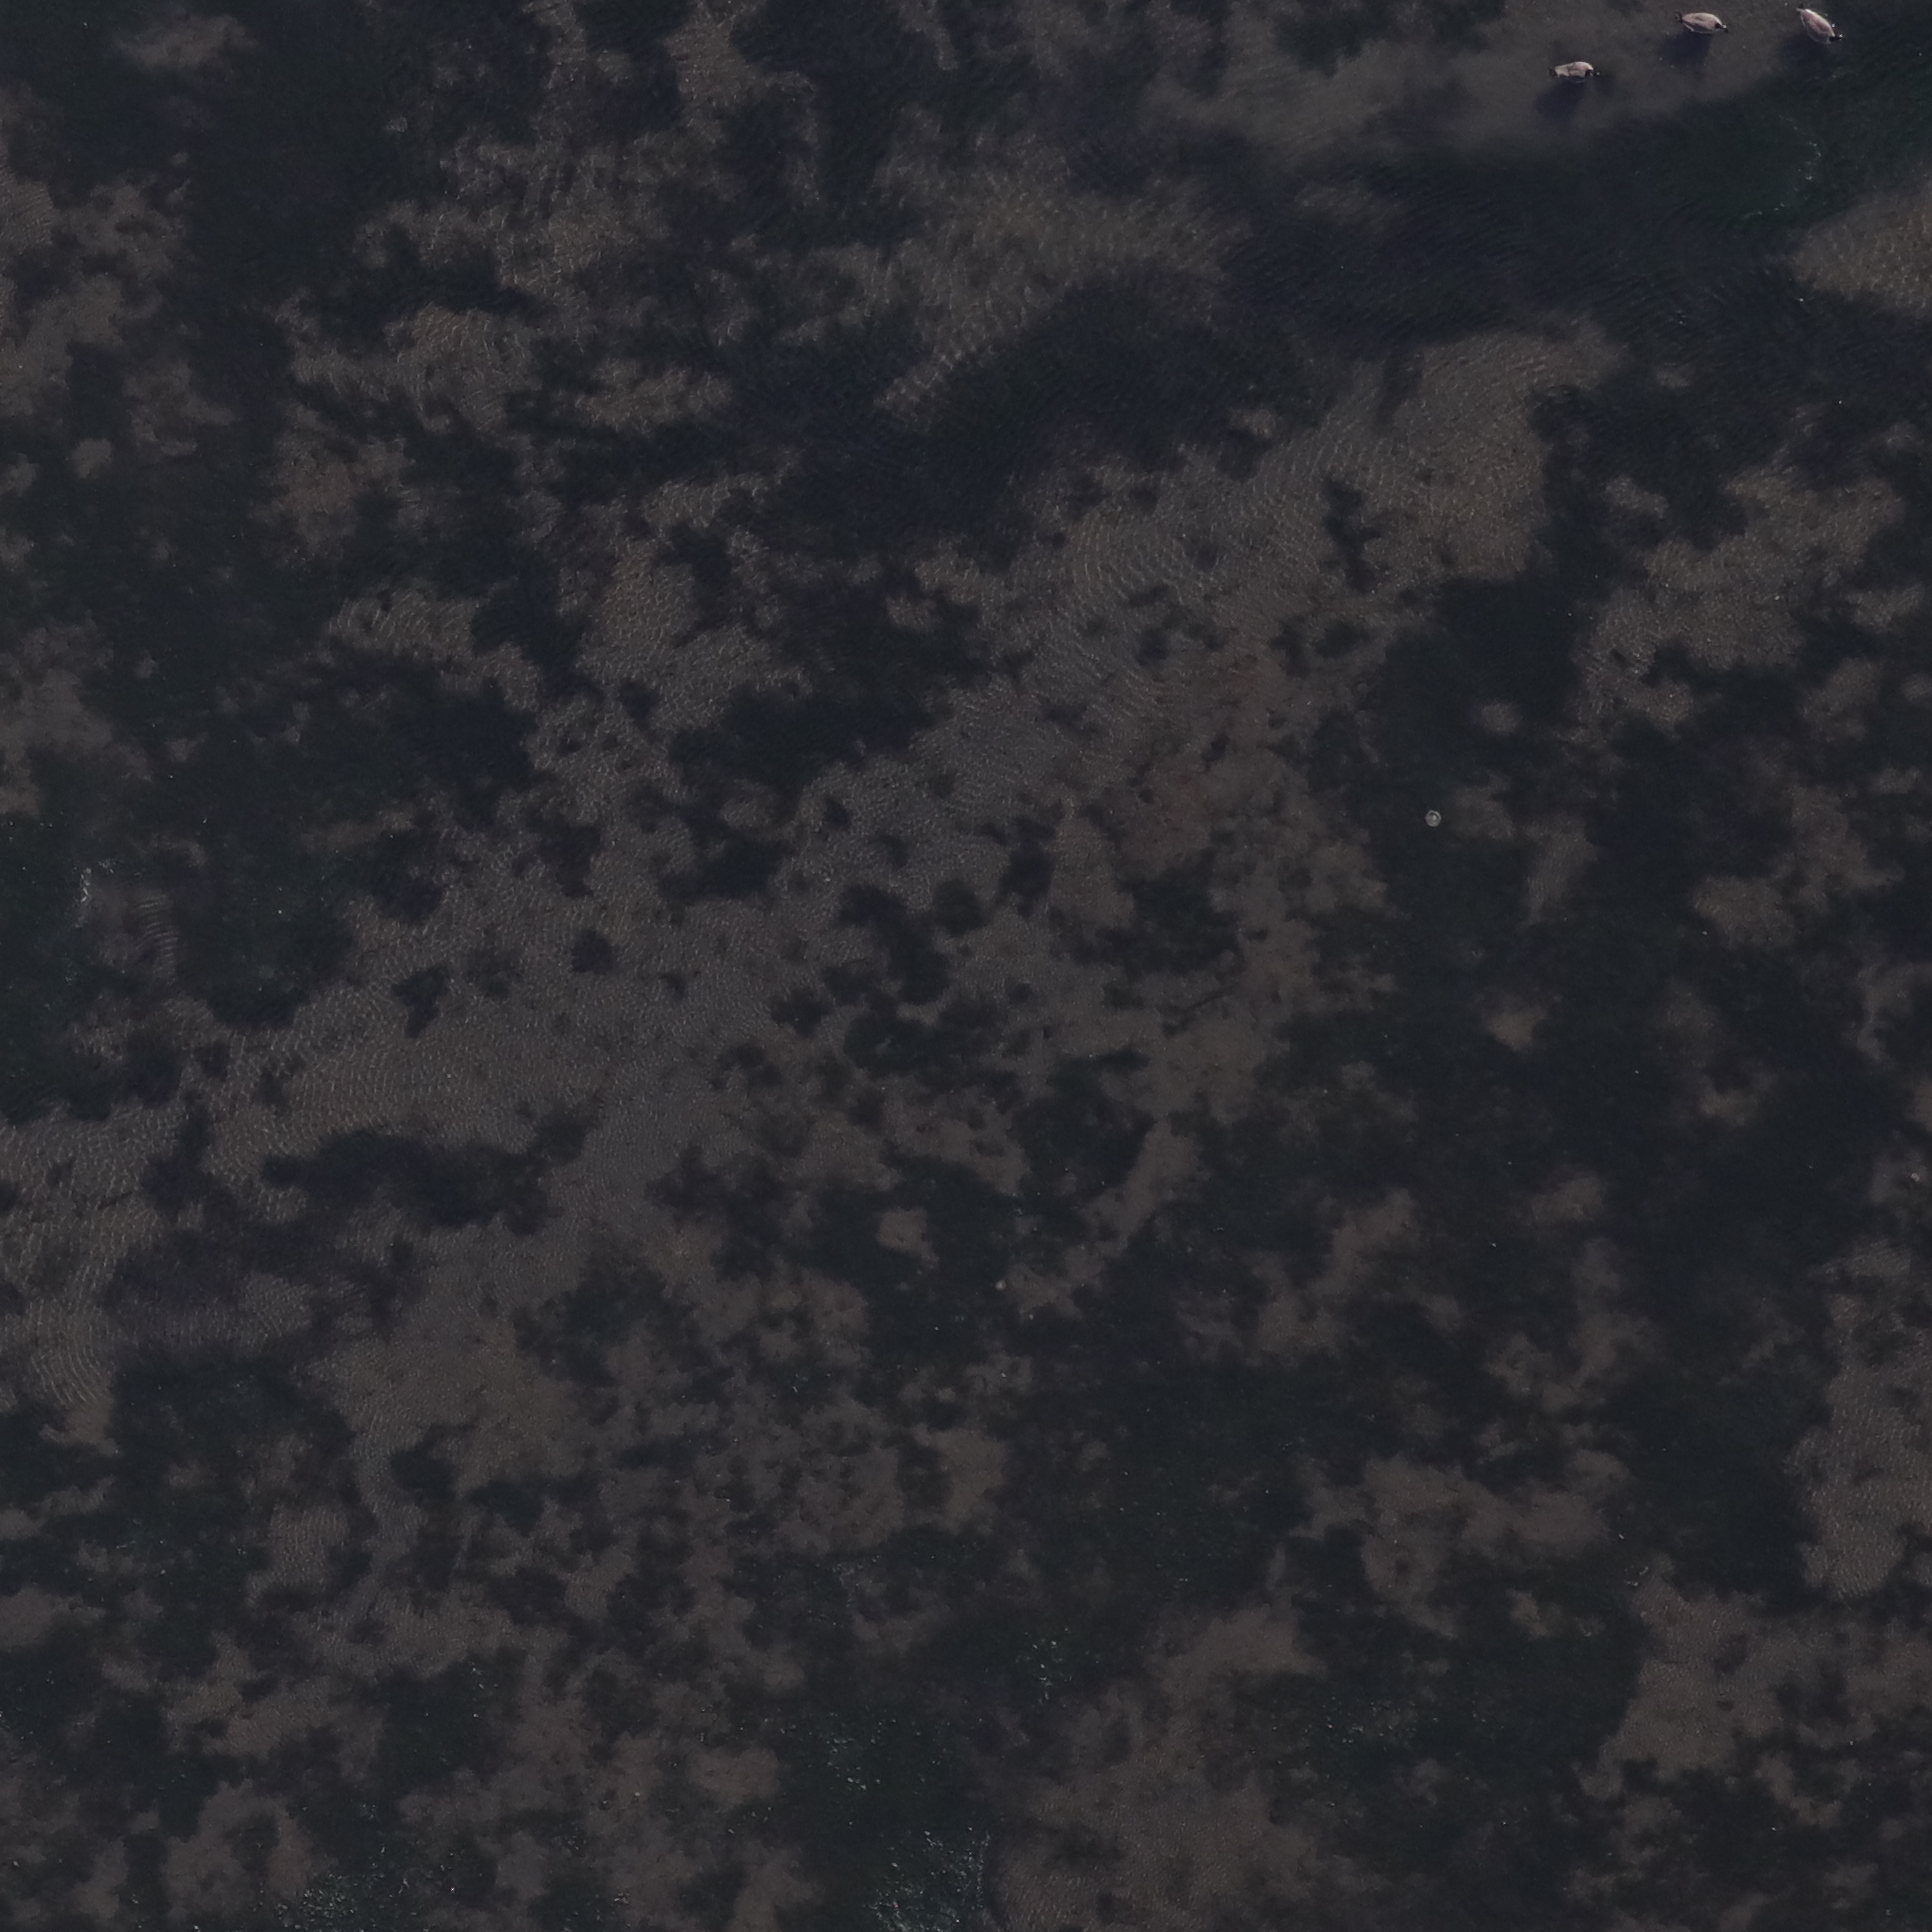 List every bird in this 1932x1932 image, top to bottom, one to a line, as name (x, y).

Canada goose (1702, 23)
Canada goose (1817, 26)
Canada goose (1576, 73)